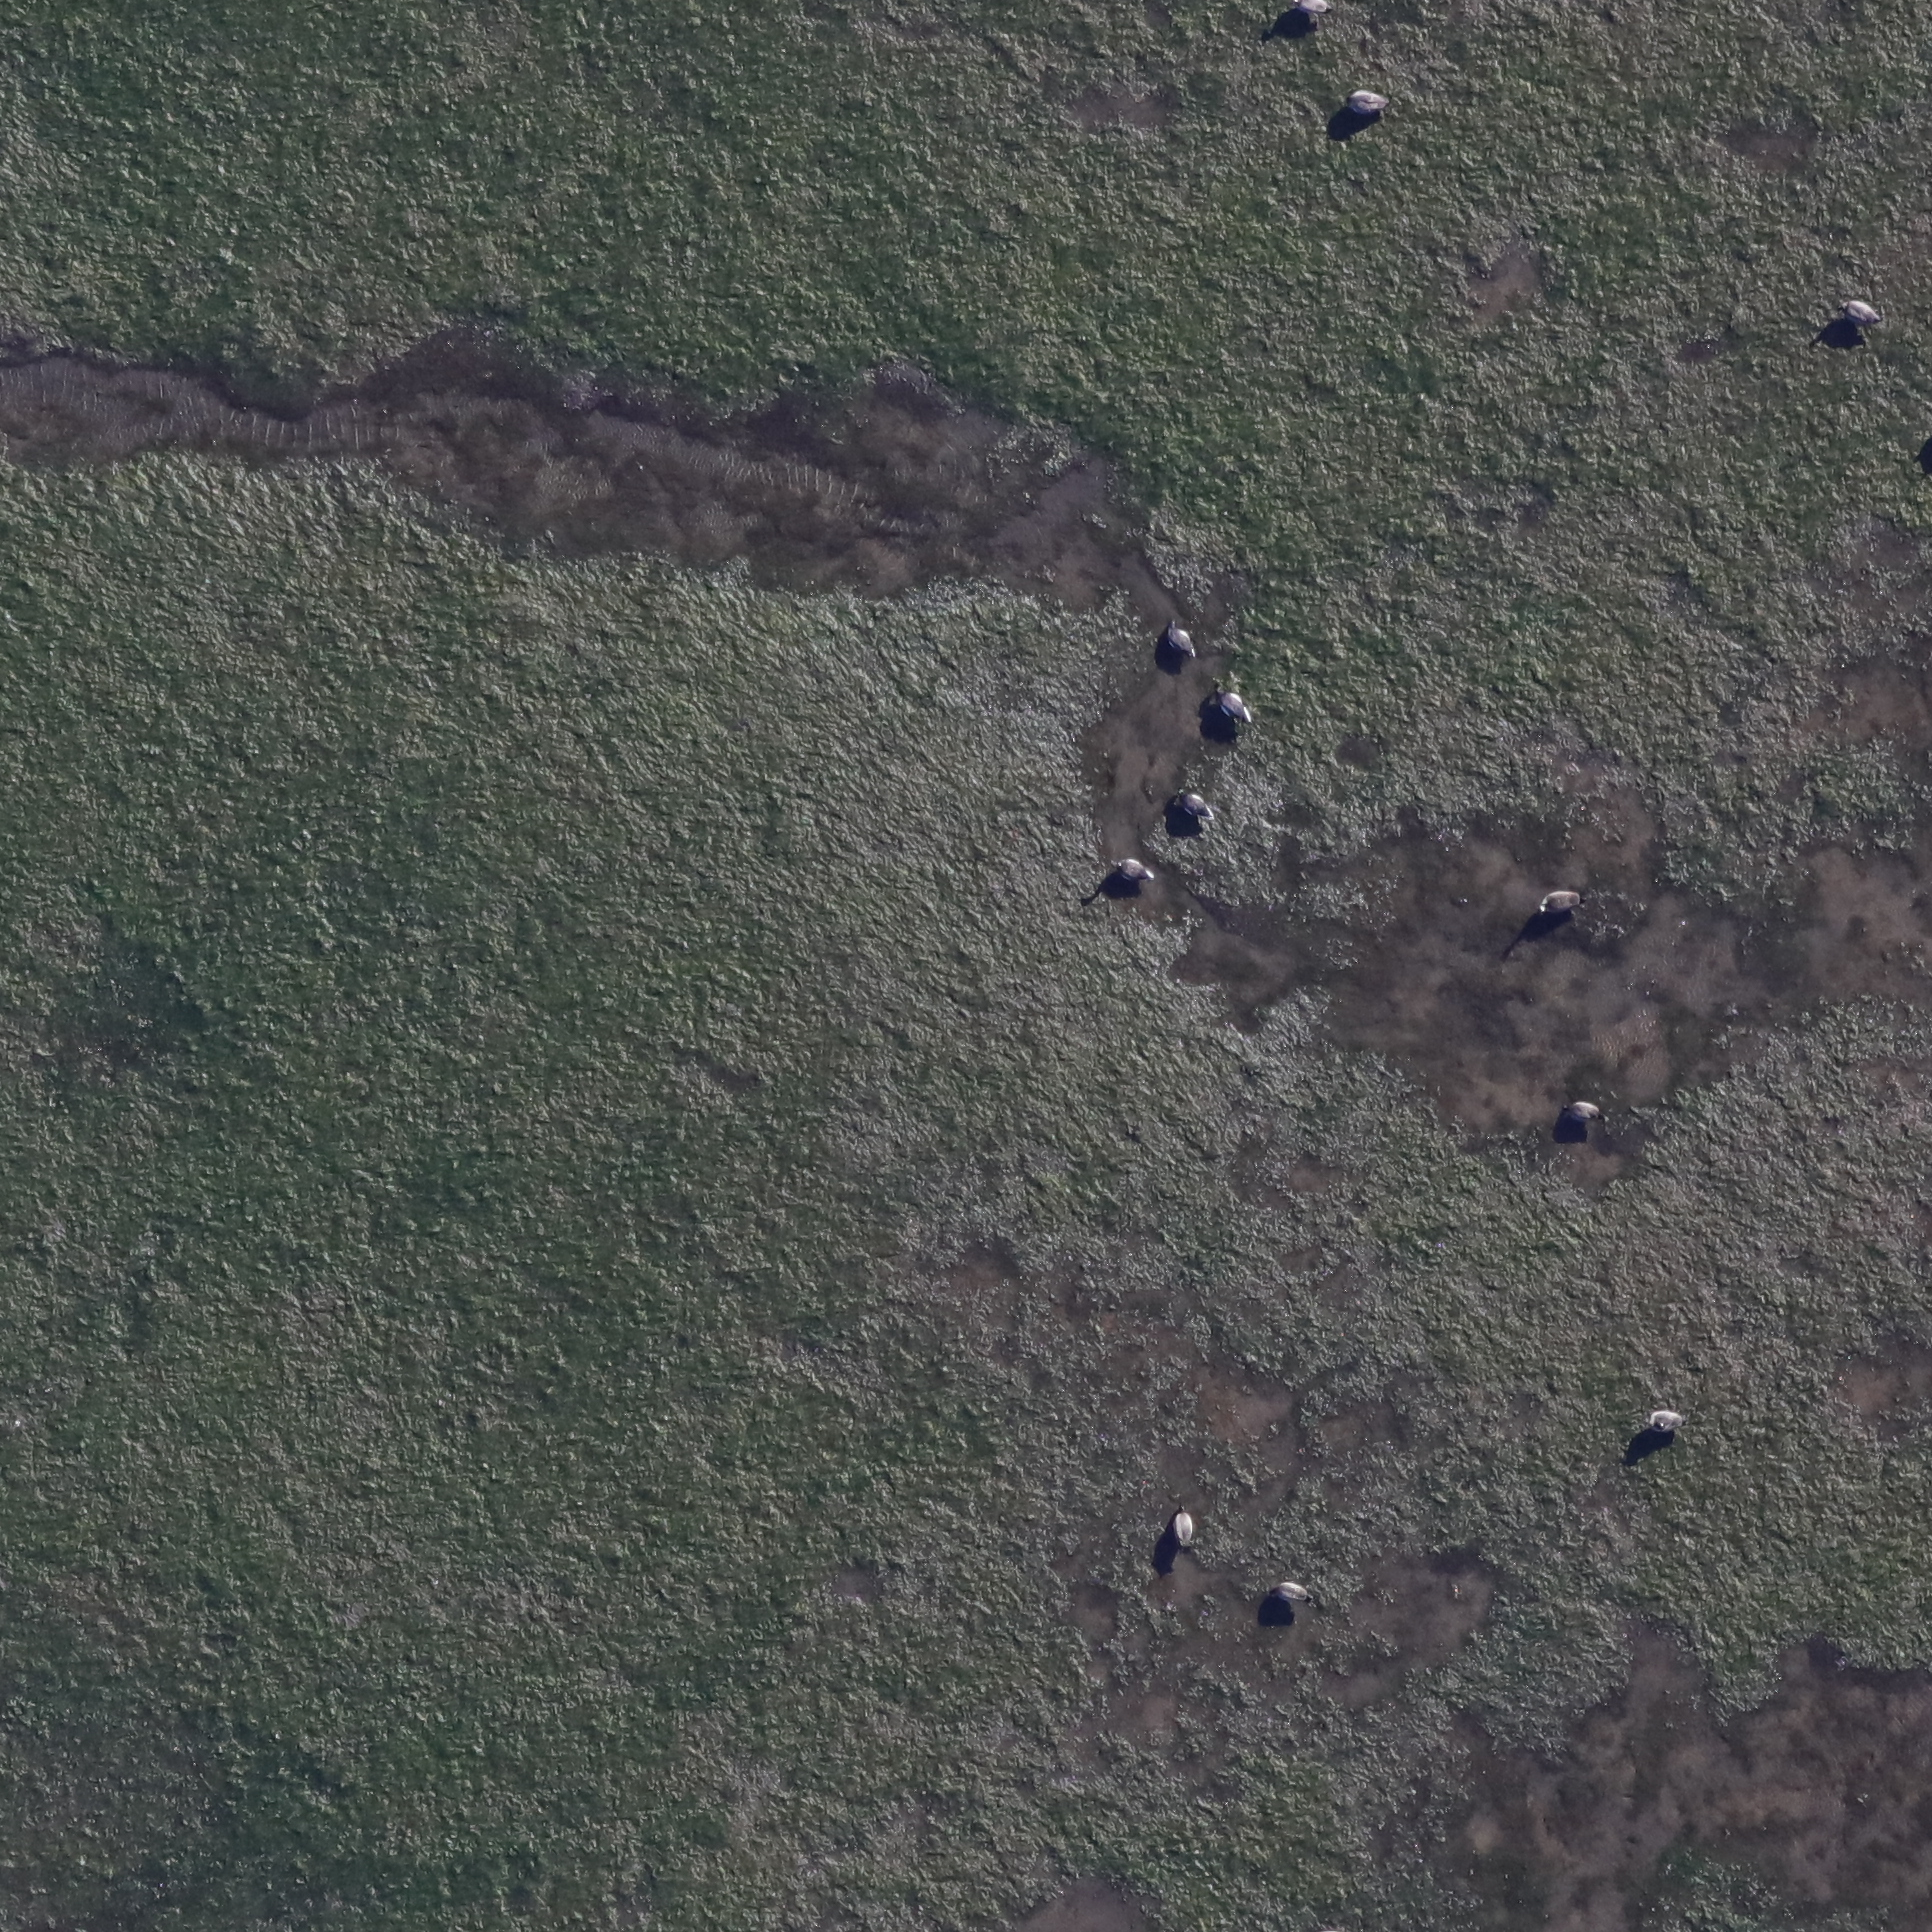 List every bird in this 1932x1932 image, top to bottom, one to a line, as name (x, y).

Canada goose (1311, 2)
Canada goose (1364, 103)
Canada goose (1859, 314)
brant (1183, 644)
brant (1232, 704)
brant (1194, 800)
brant (1134, 872)
Canada goose (1556, 901)
Canada goose (1582, 1108)
Canada goose (1665, 1420)
Canada goose (1183, 1527)
Canada goose (1293, 1593)